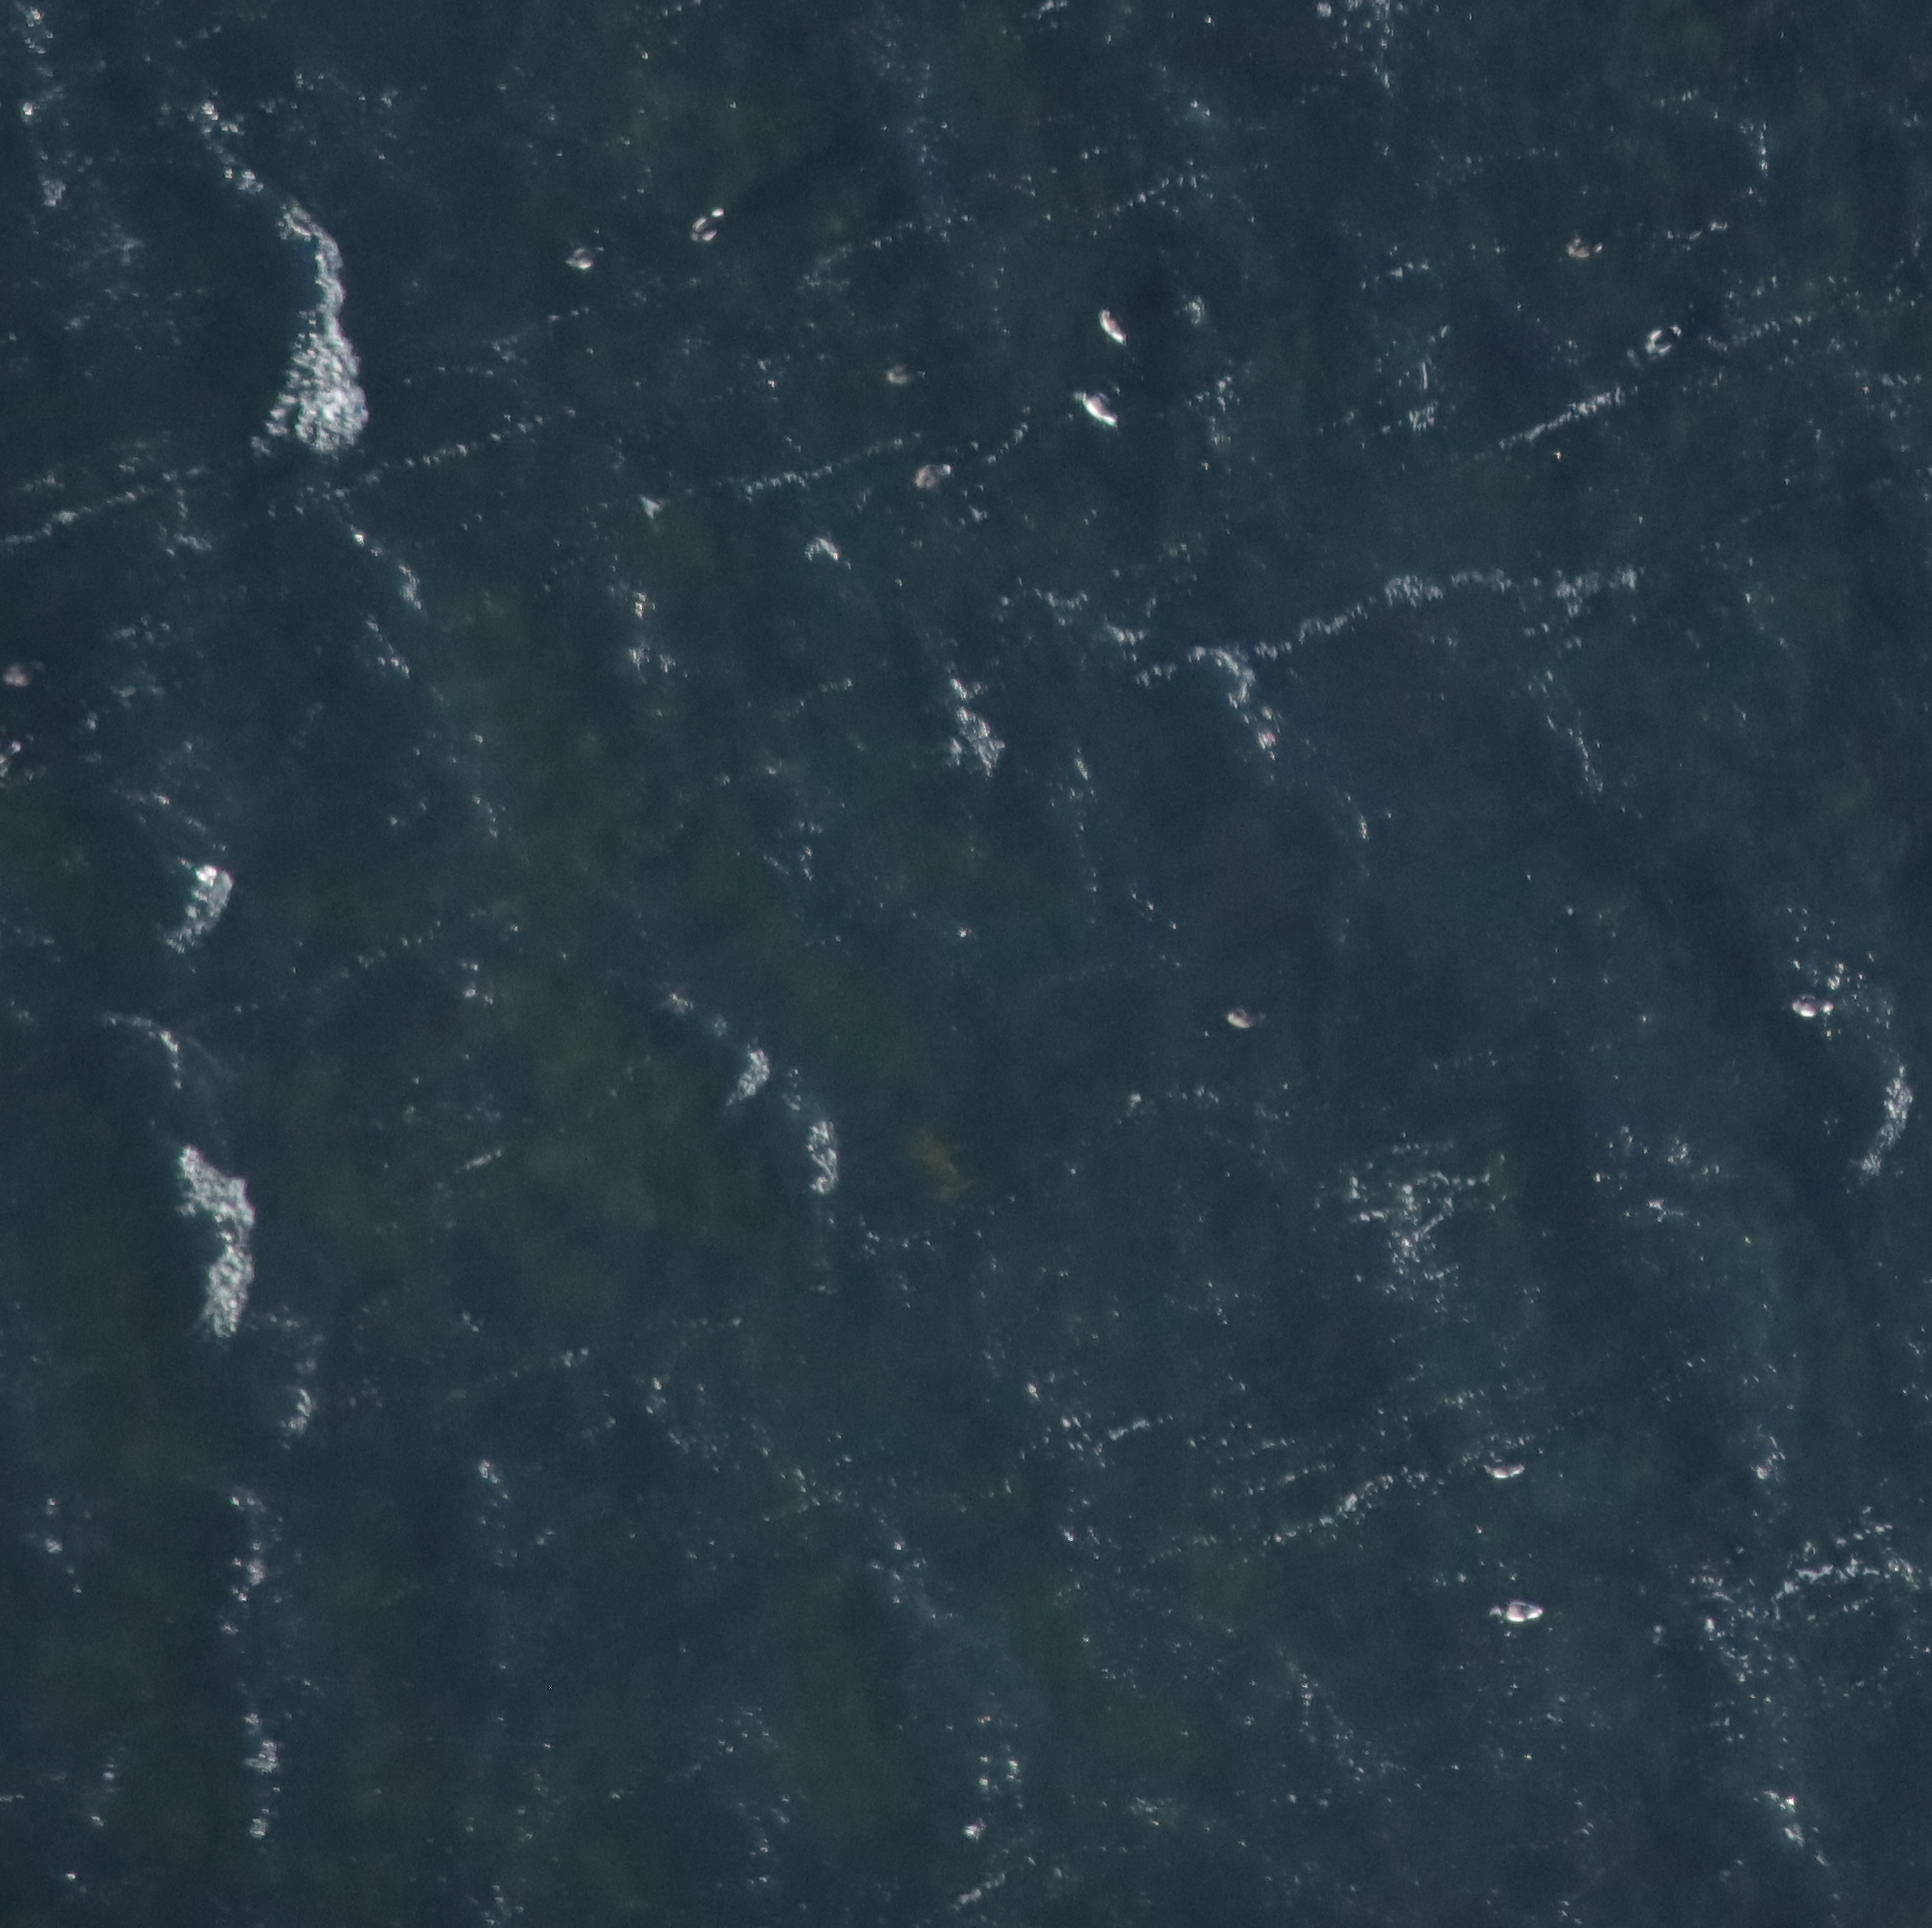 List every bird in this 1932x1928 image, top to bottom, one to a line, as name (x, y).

brant (709, 225)
brant (1582, 249)
brant (581, 258)
brant (1117, 323)
brant (1661, 338)
brant (906, 372)
brant (1102, 409)
brant (930, 475)
brant (1811, 1008)
brant (1239, 1018)
brant (1505, 1470)
brant (1523, 1609)